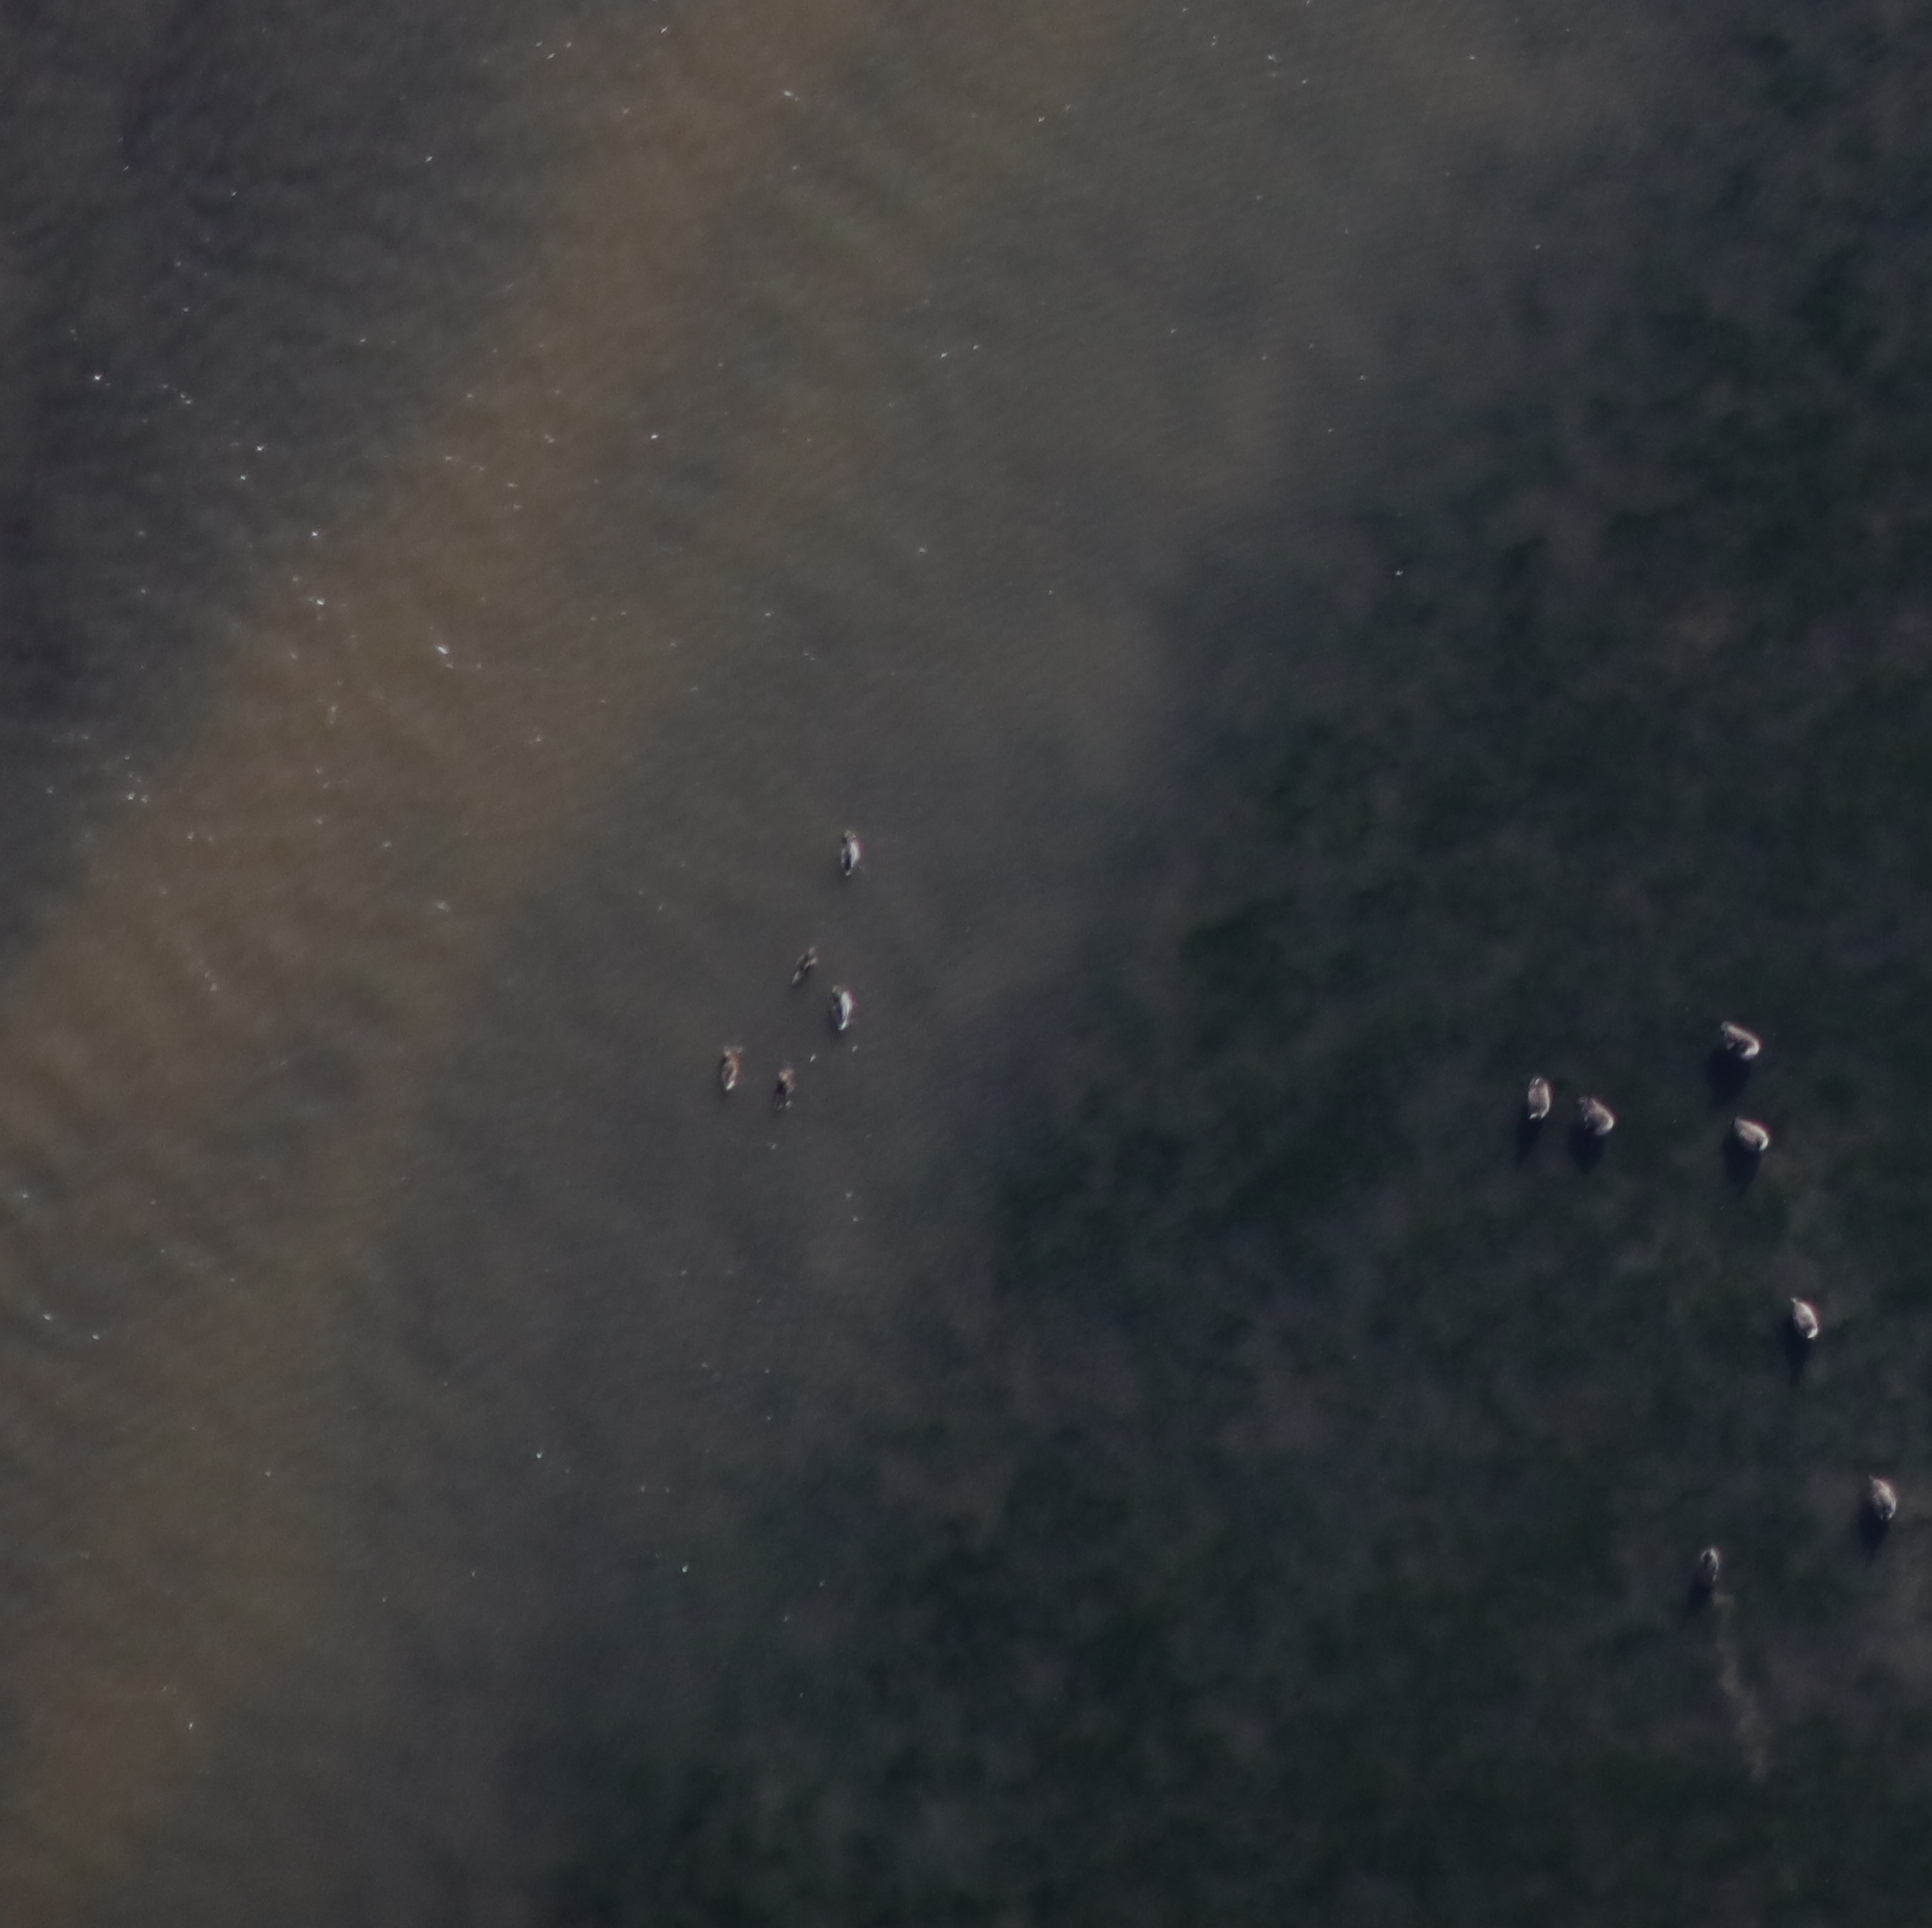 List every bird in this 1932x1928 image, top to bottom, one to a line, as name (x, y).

other bird (850, 855)
other bird (807, 962)
other bird (840, 1009)
Canada goose (1742, 1042)
other bird (728, 1070)
other bird (781, 1090)
Canada goose (1536, 1099)
Canada goose (1595, 1117)
Canada goose (1749, 1134)
Canada goose (1804, 1319)
Canada goose (1880, 1497)
Canada goose (1707, 1568)